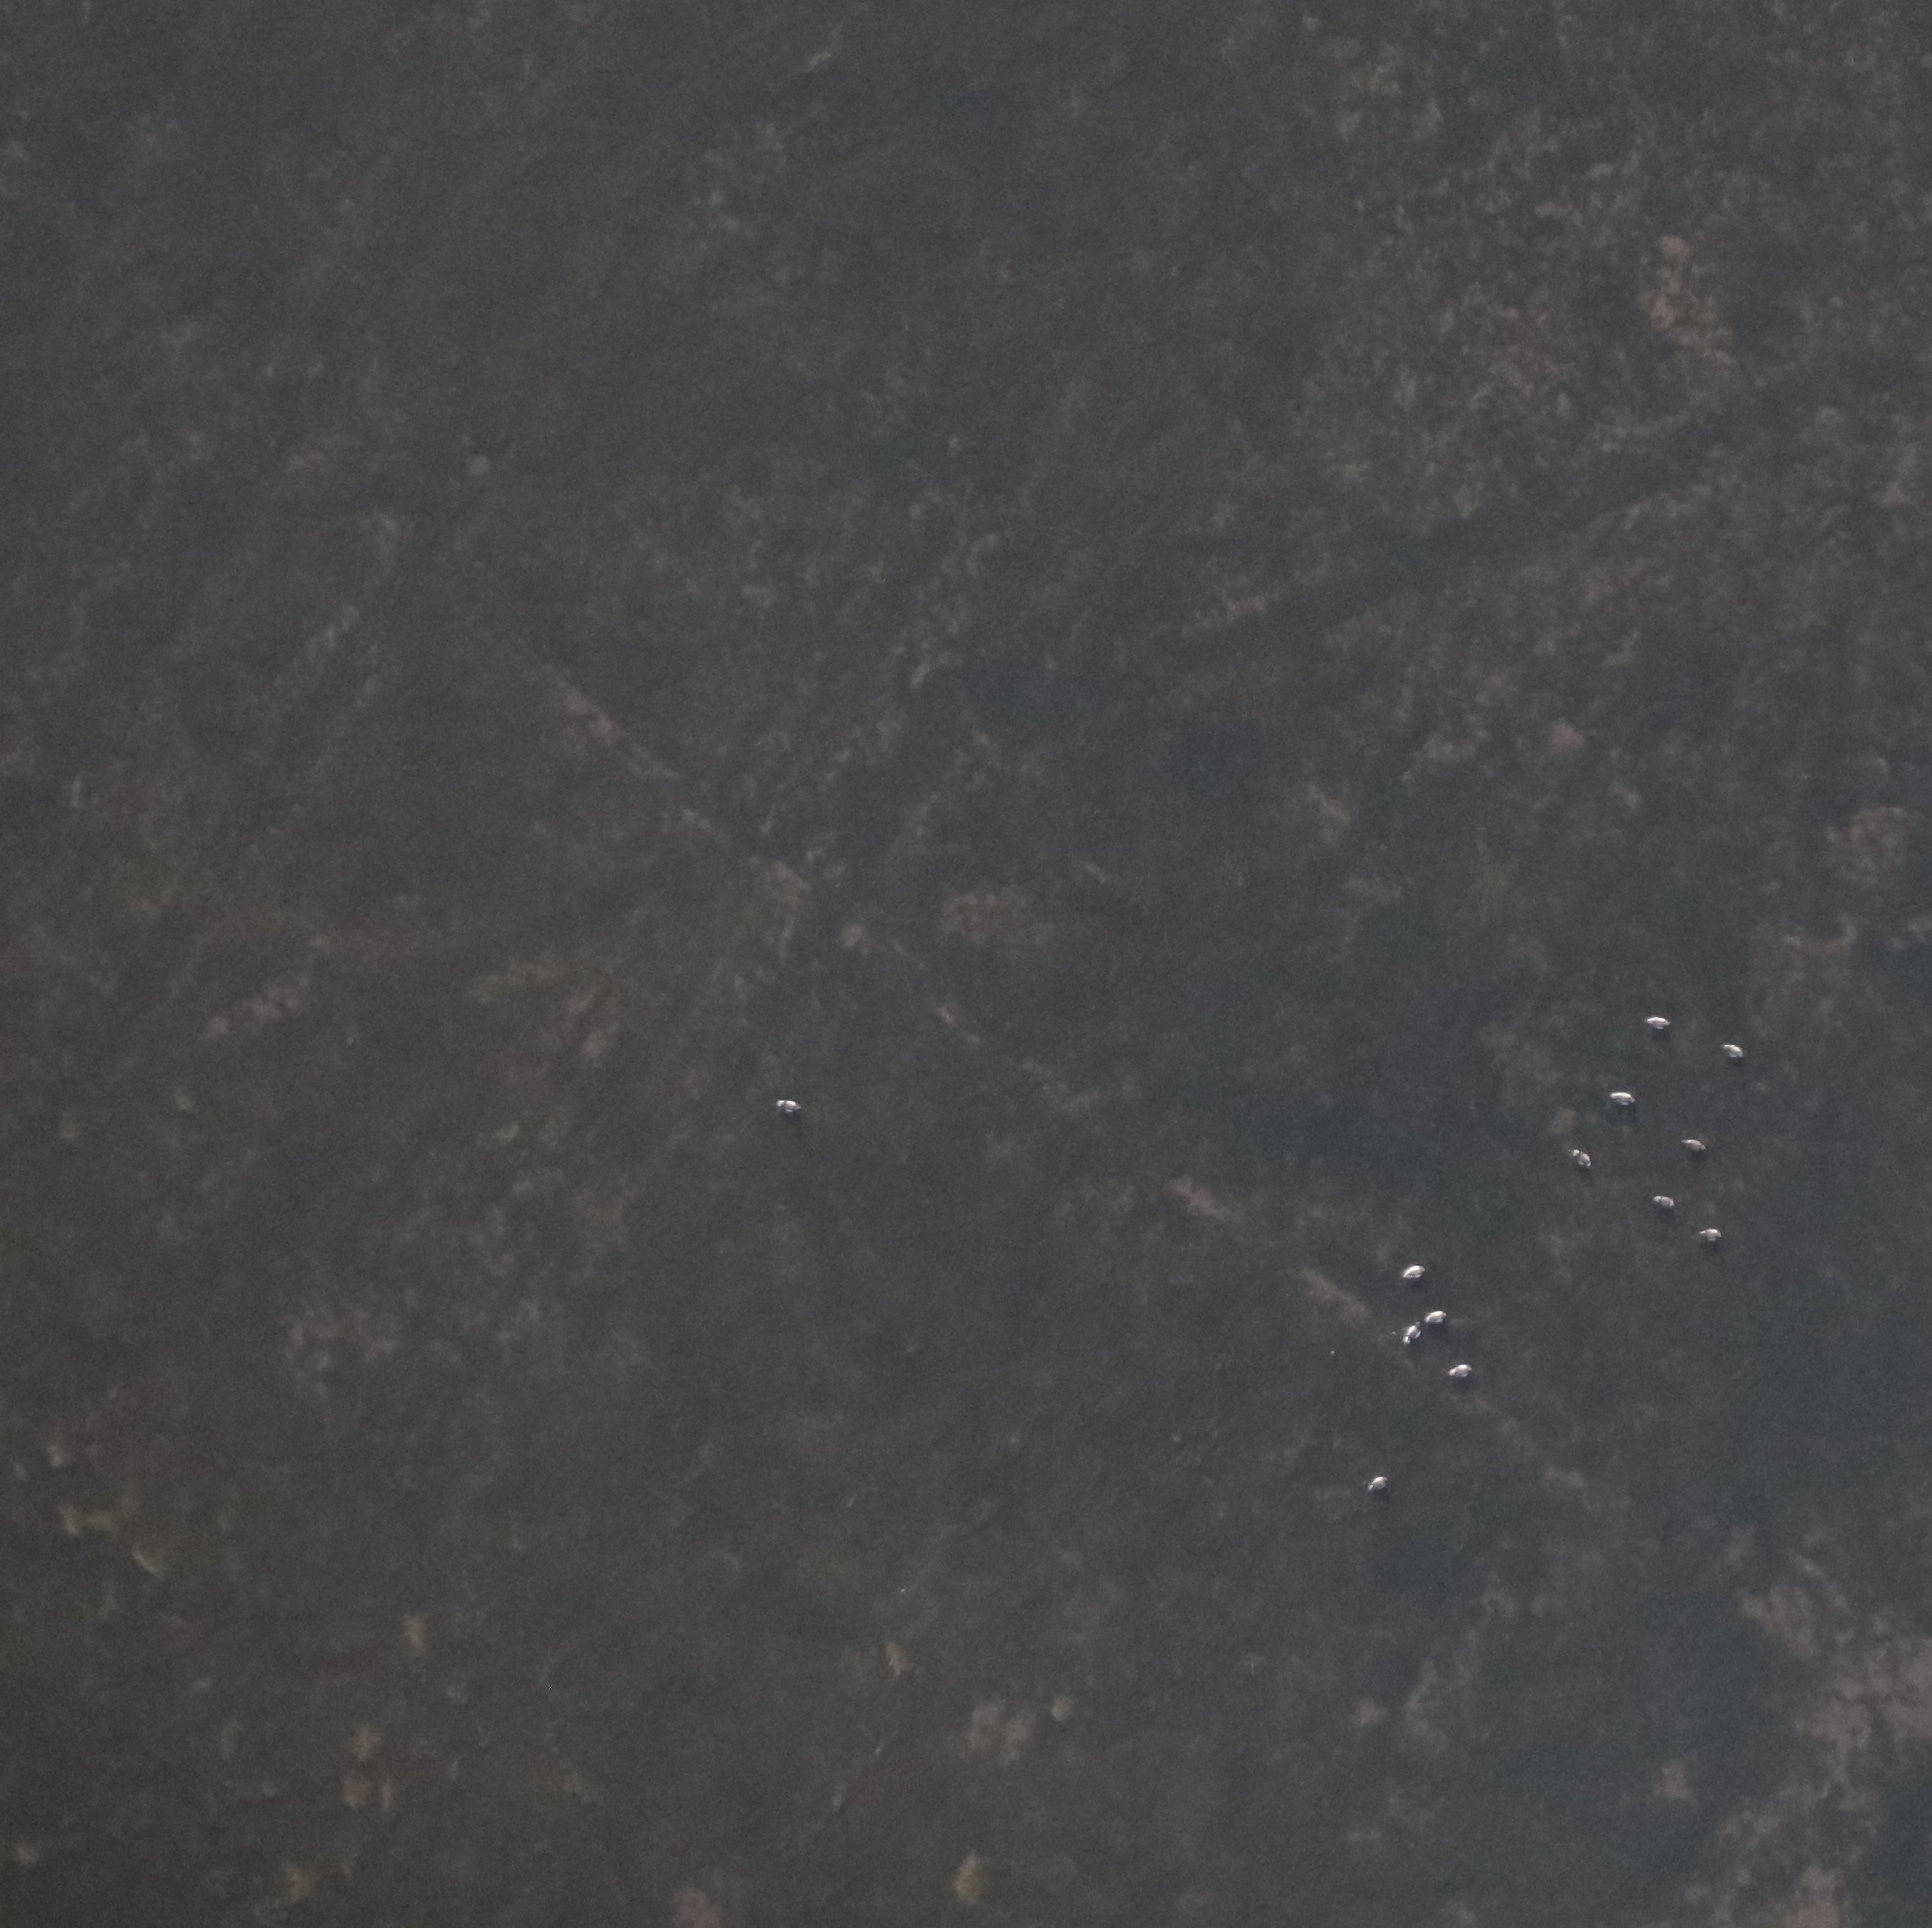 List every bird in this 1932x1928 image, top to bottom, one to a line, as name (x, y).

brant (1657, 1021)
brant (1735, 1051)
brant (1622, 1099)
brant (789, 1106)
brant (1695, 1144)
brant (1583, 1161)
brant (1661, 1201)
brant (1709, 1239)
brant (1411, 1271)
brant (1438, 1316)
brant (1414, 1333)
brant (1458, 1372)
brant (1380, 1481)